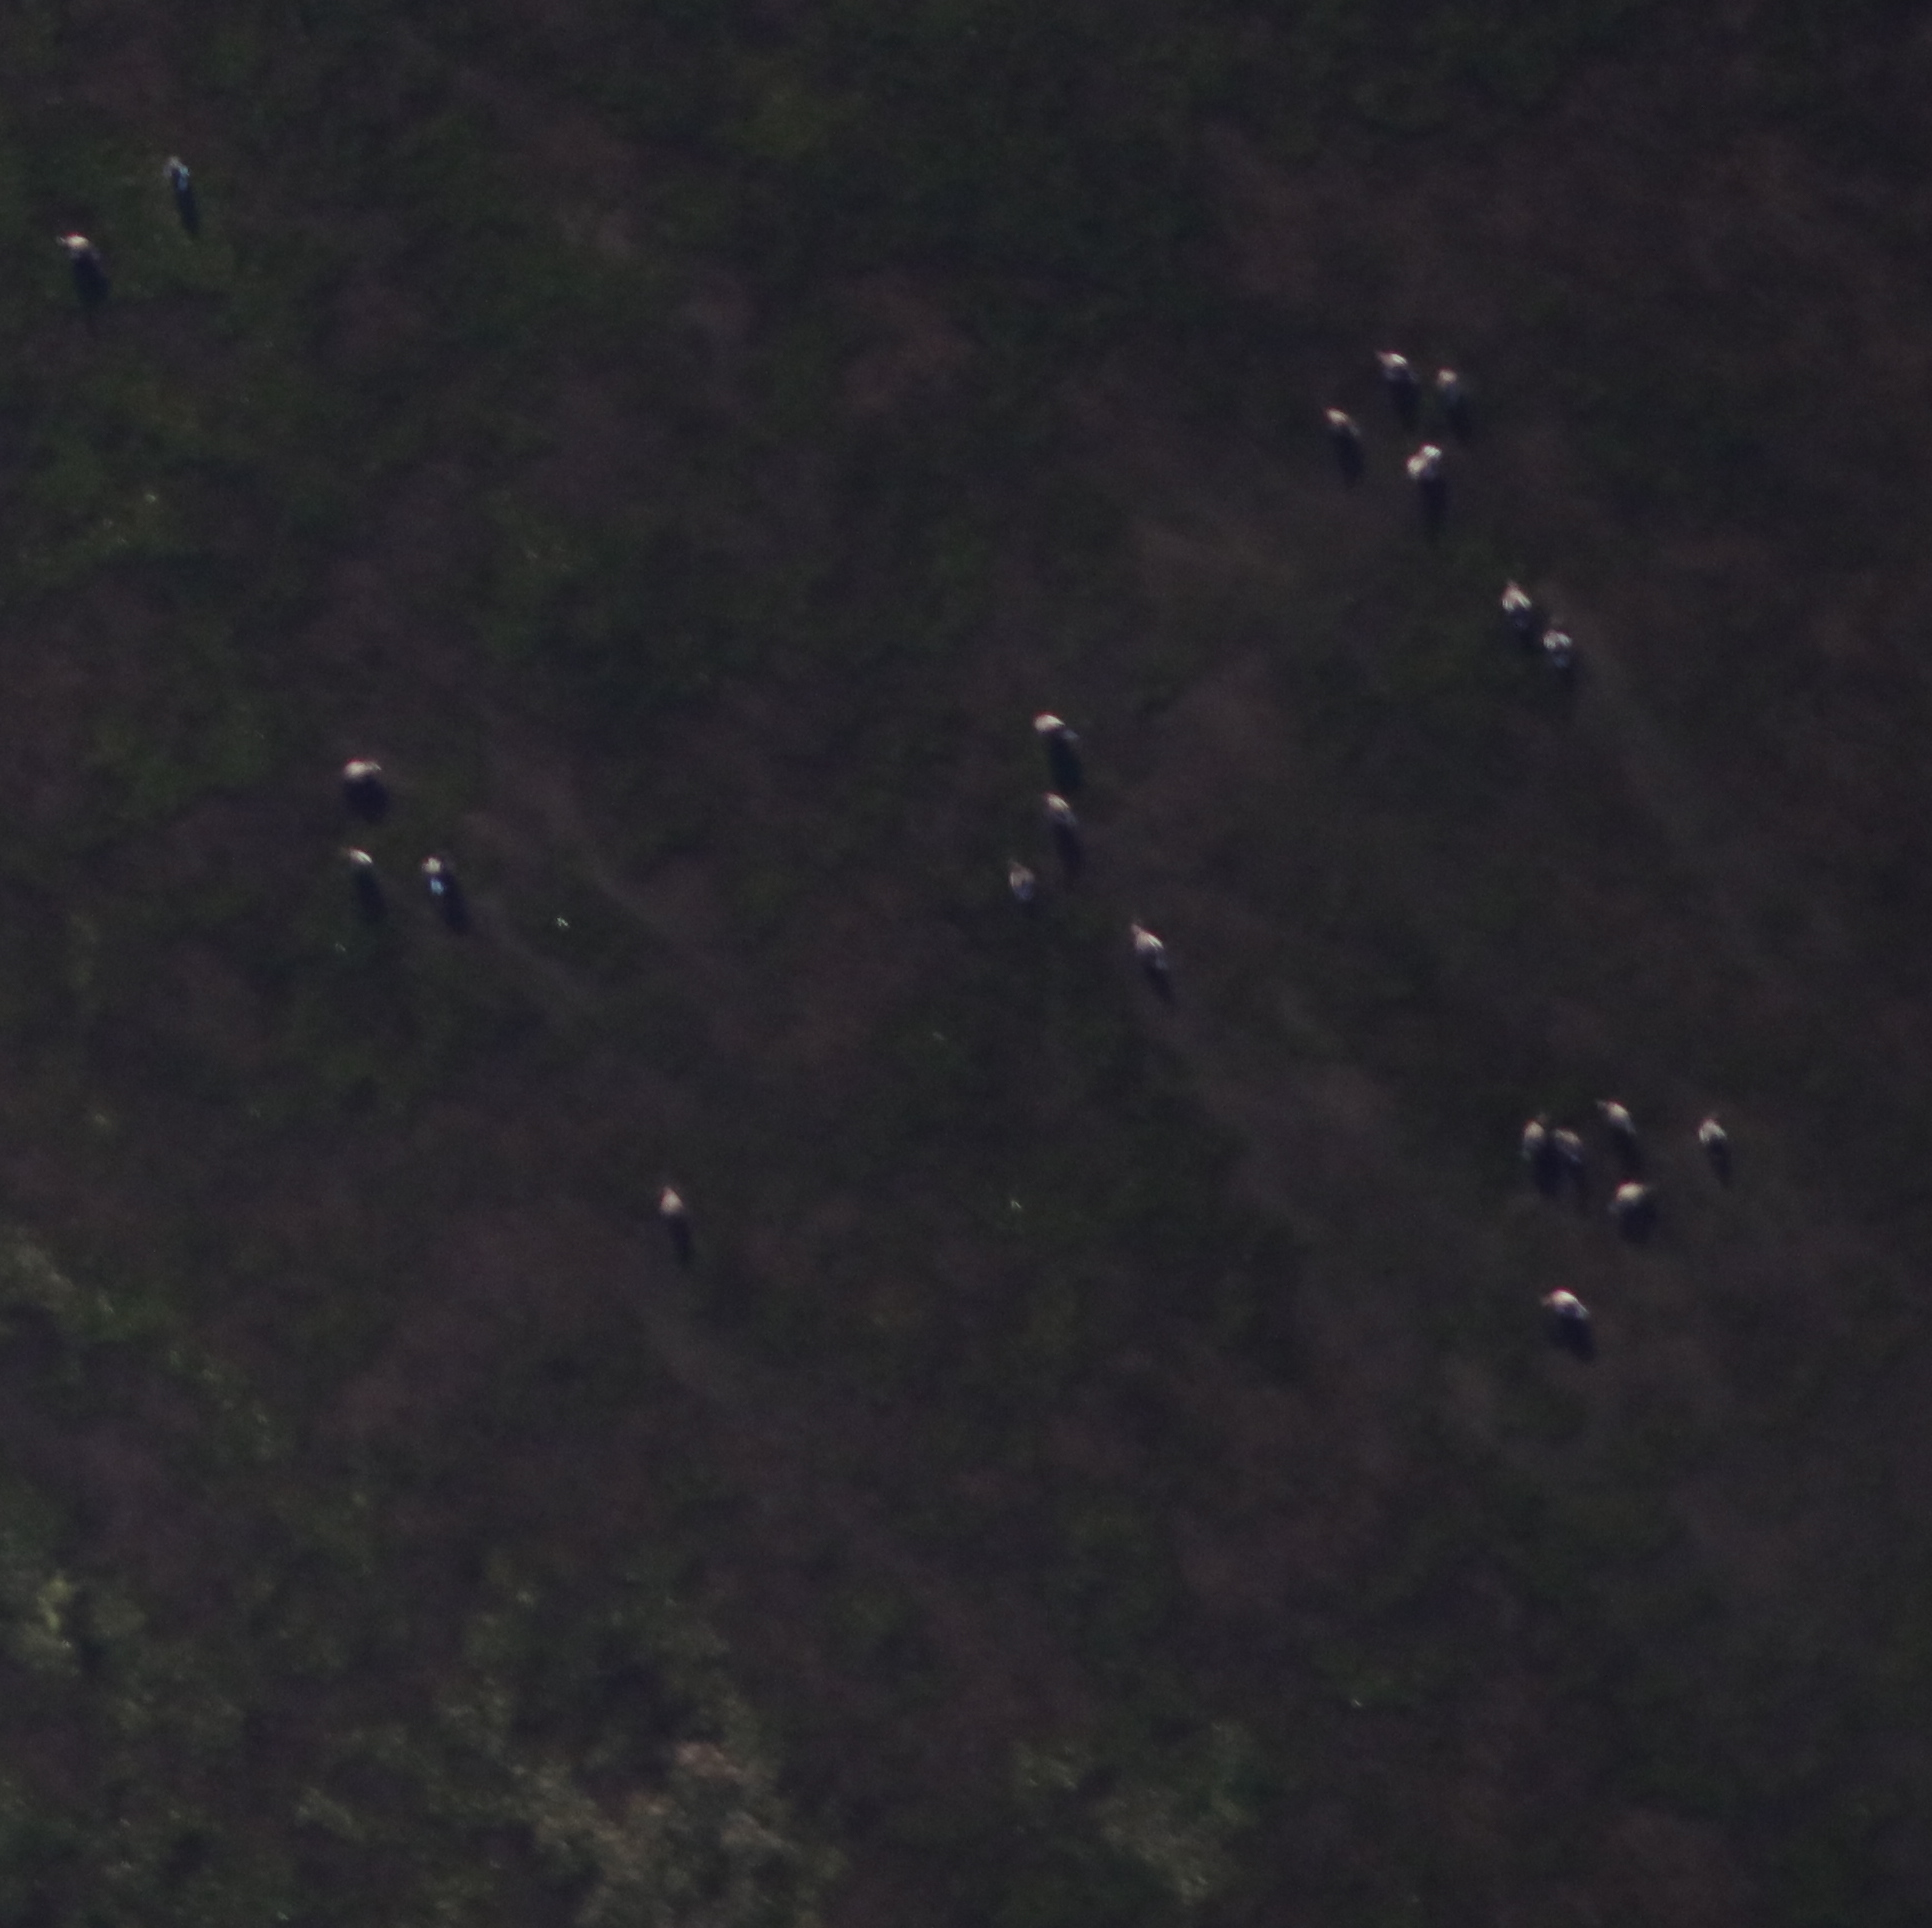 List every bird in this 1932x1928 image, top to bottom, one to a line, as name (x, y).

brant (176, 186)
brant (73, 245)
brant (1404, 360)
brant (1453, 390)
brant (1351, 419)
brant (1421, 466)
brant (1513, 595)
brant (1560, 643)
brant (1053, 733)
brant (358, 779)
brant (1060, 810)
brant (361, 866)
brant (435, 872)
brant (1021, 884)
brant (1142, 960)
brant (1621, 1114)
brant (1530, 1125)
brant (1712, 1135)
brant (1571, 1150)
brant (1628, 1193)
brant (673, 1208)
brant (1566, 1305)